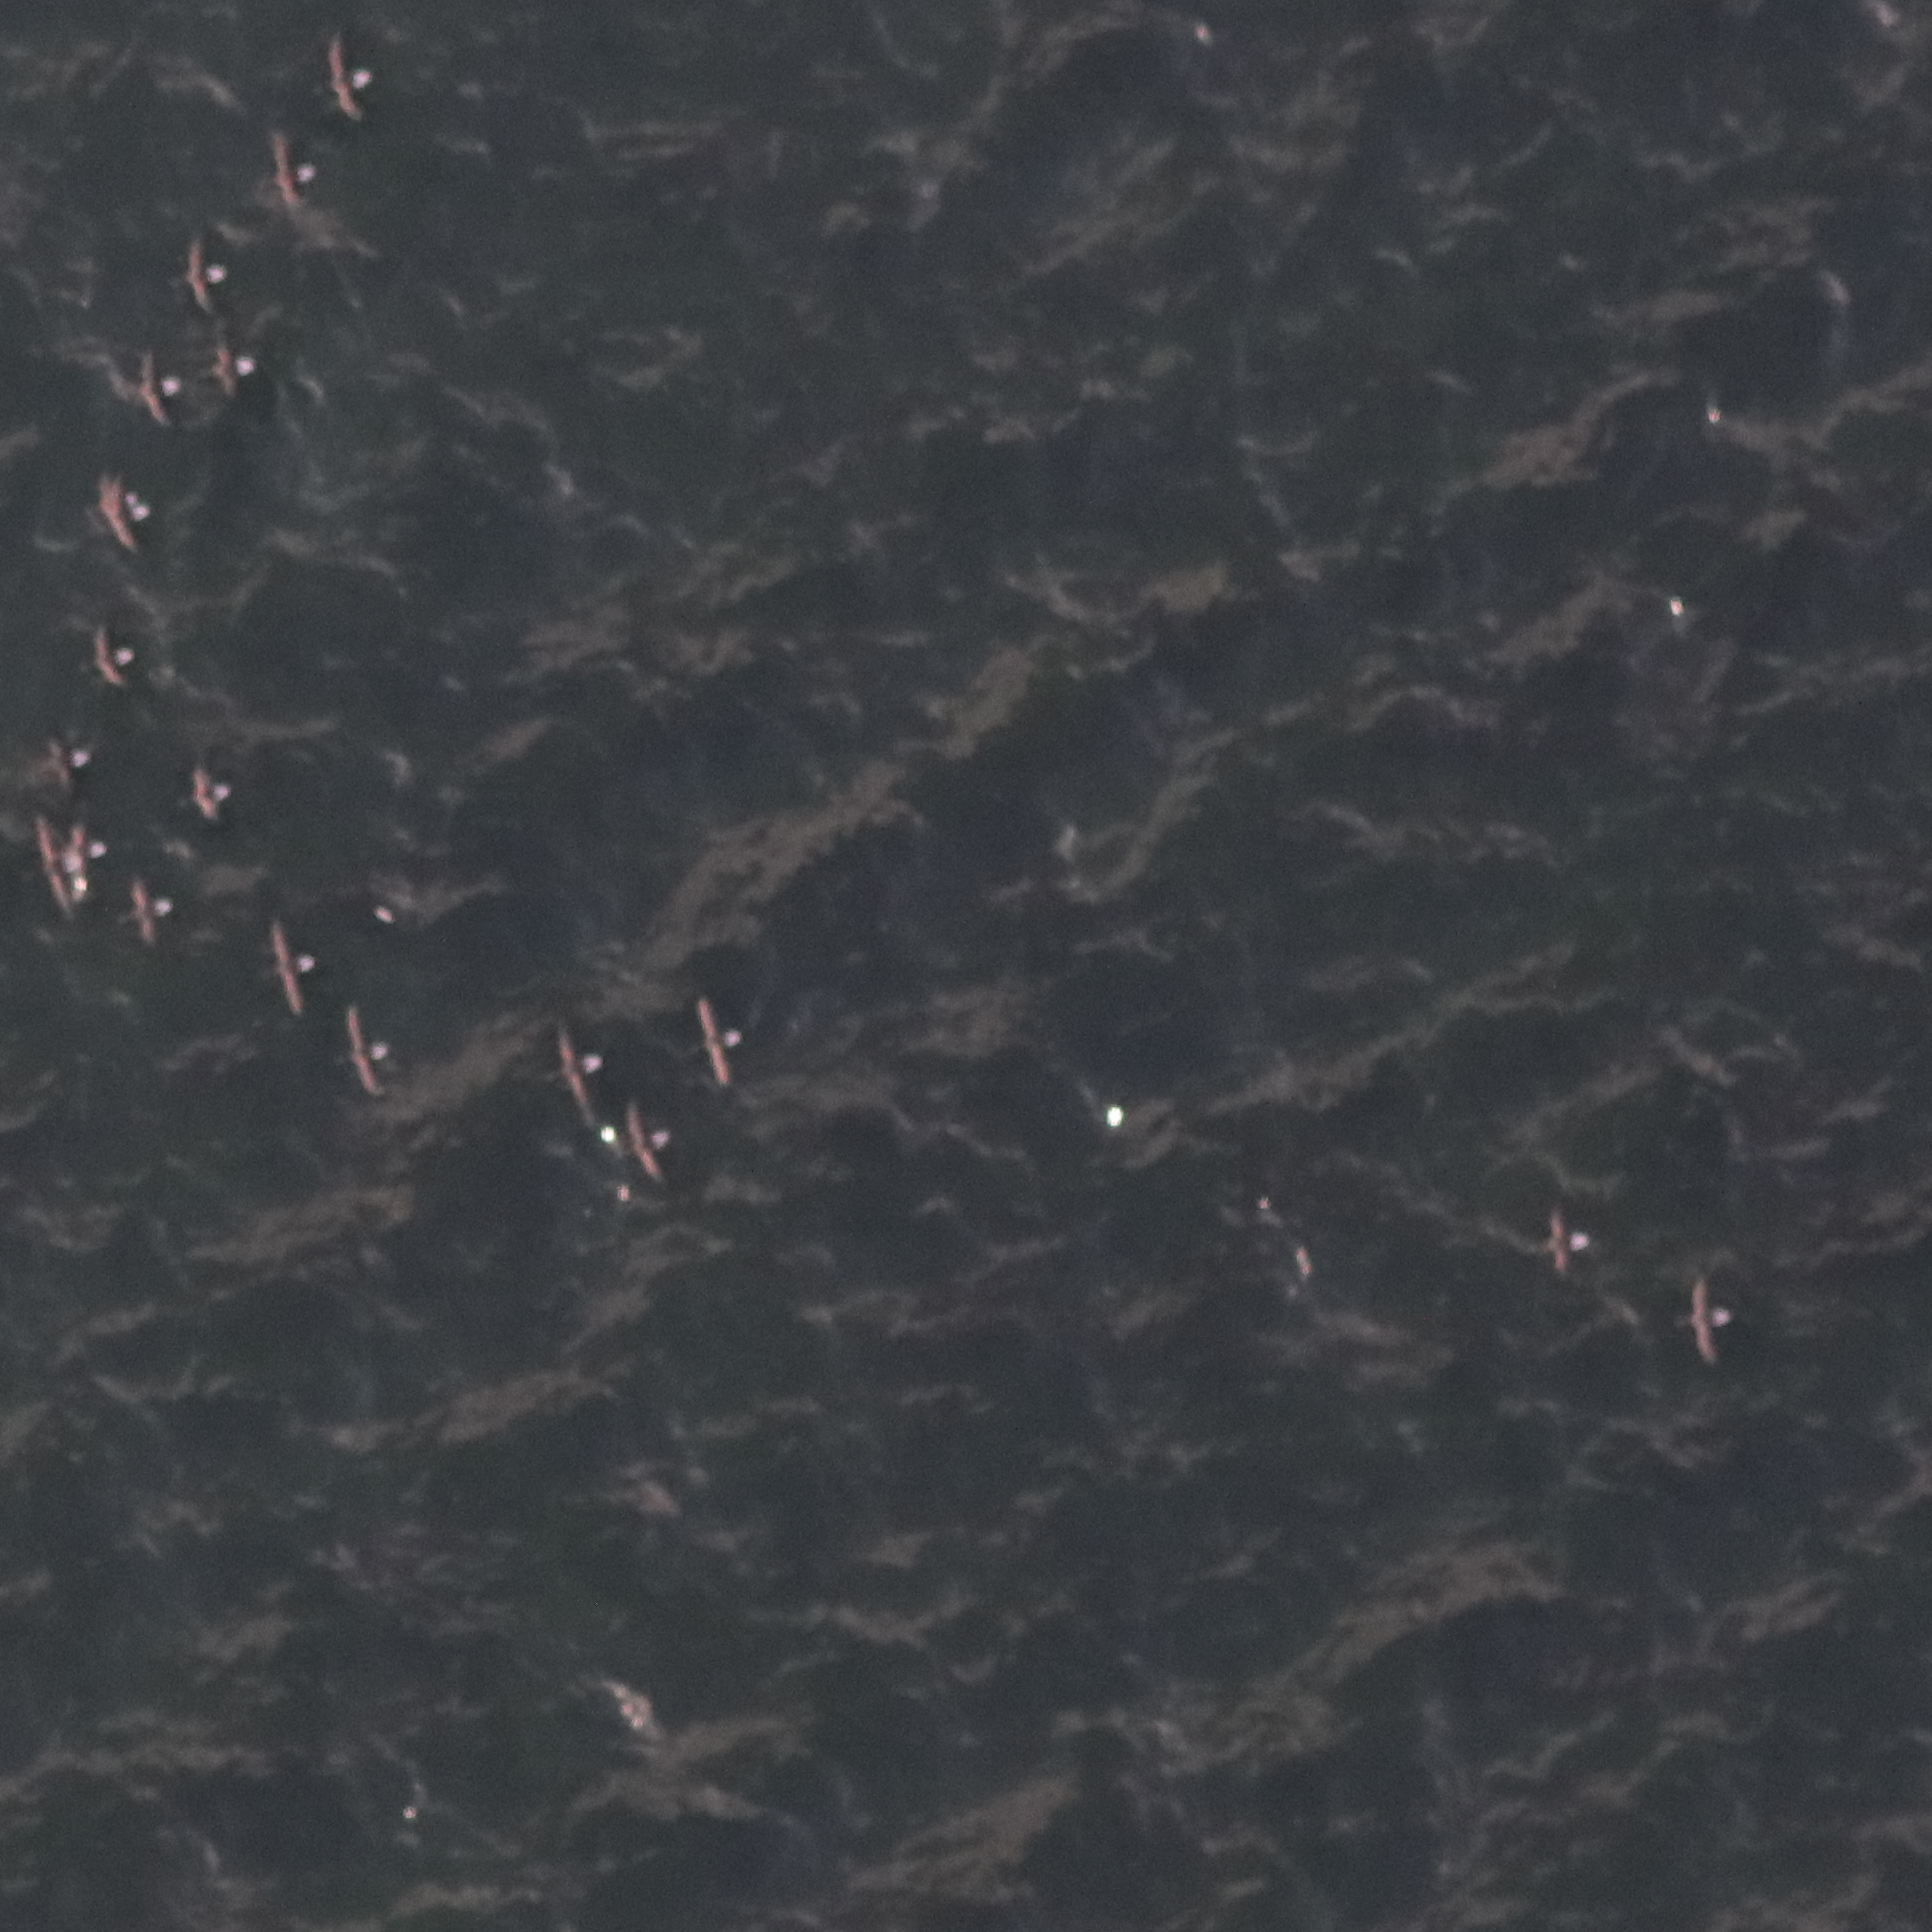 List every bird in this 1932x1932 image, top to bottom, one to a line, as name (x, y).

brant (341, 80)
brant (285, 173)
brant (201, 284)
brant (228, 368)
brant (150, 395)
brant (113, 500)
brant (127, 519)
brant (106, 665)
brant (61, 763)
brant (209, 795)
brant (84, 847)
brant (56, 865)
brant (143, 913)
brant (287, 965)
brant (714, 1037)
brant (362, 1055)
brant (569, 1072)
brant (642, 1145)
brant (1557, 1241)
brant (1701, 1321)